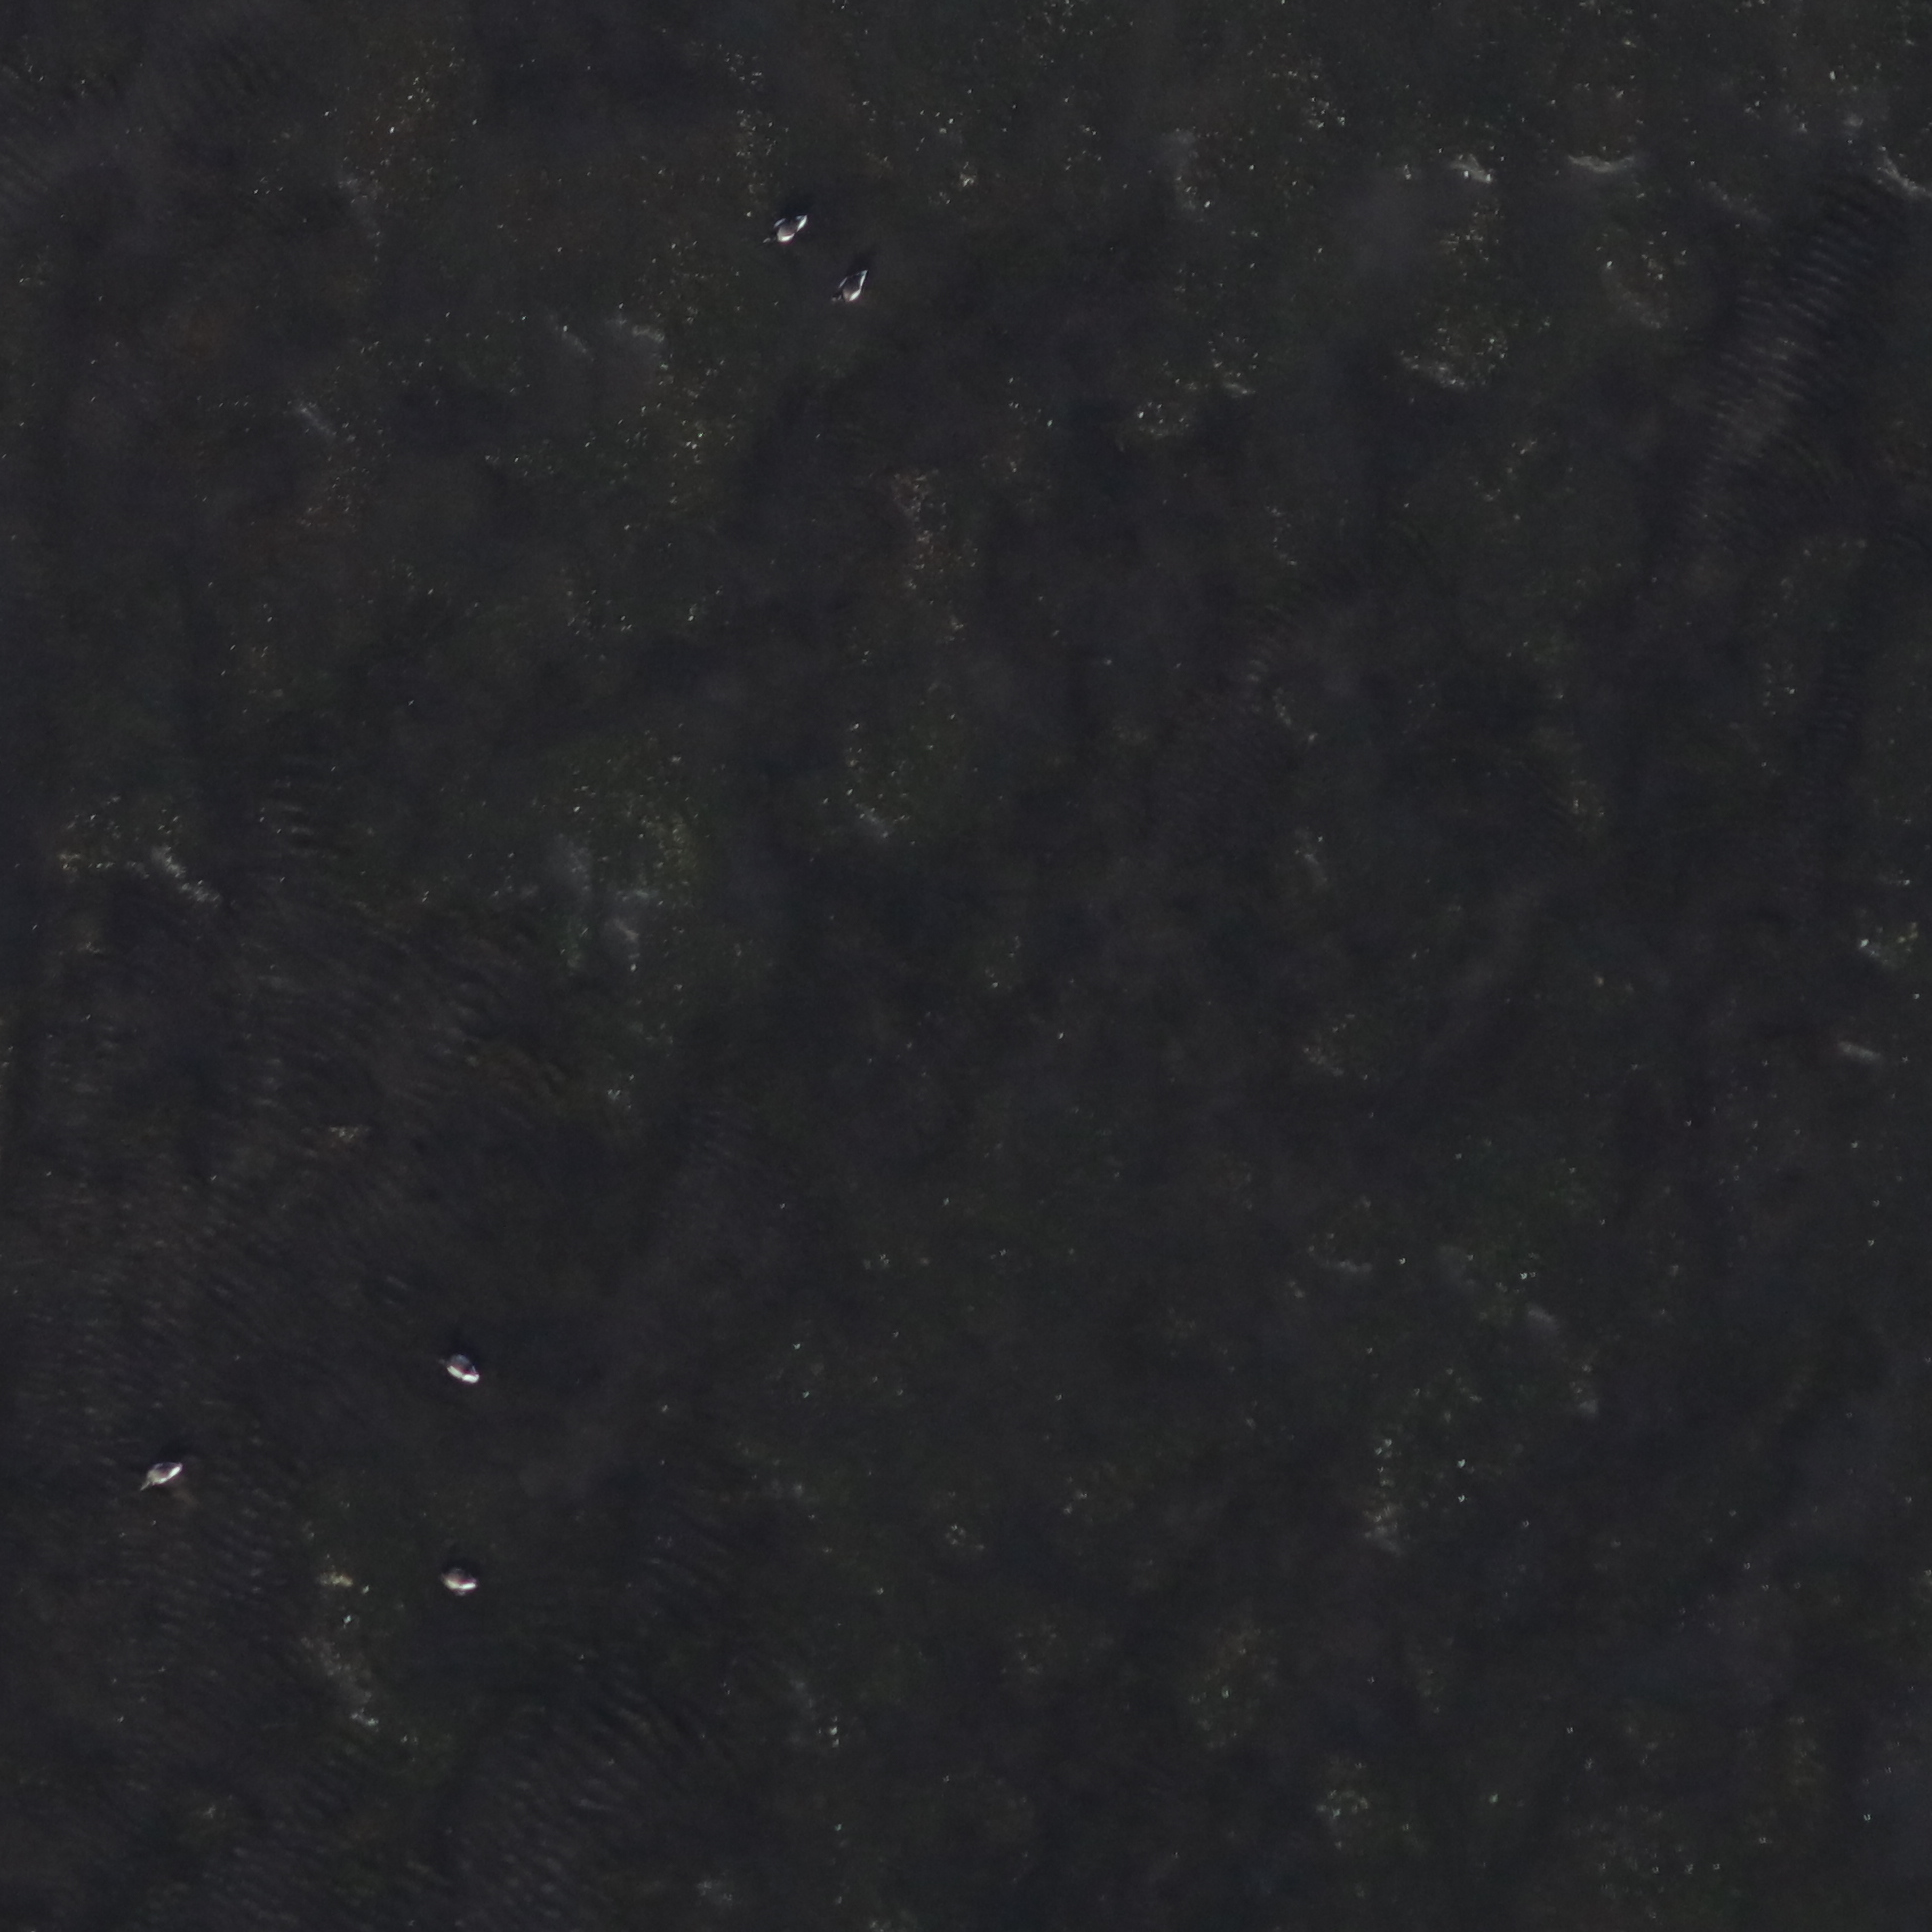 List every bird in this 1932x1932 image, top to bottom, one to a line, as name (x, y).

brant (787, 229)
brant (849, 287)
brant (467, 1377)
brant (163, 1473)
brant (463, 1574)